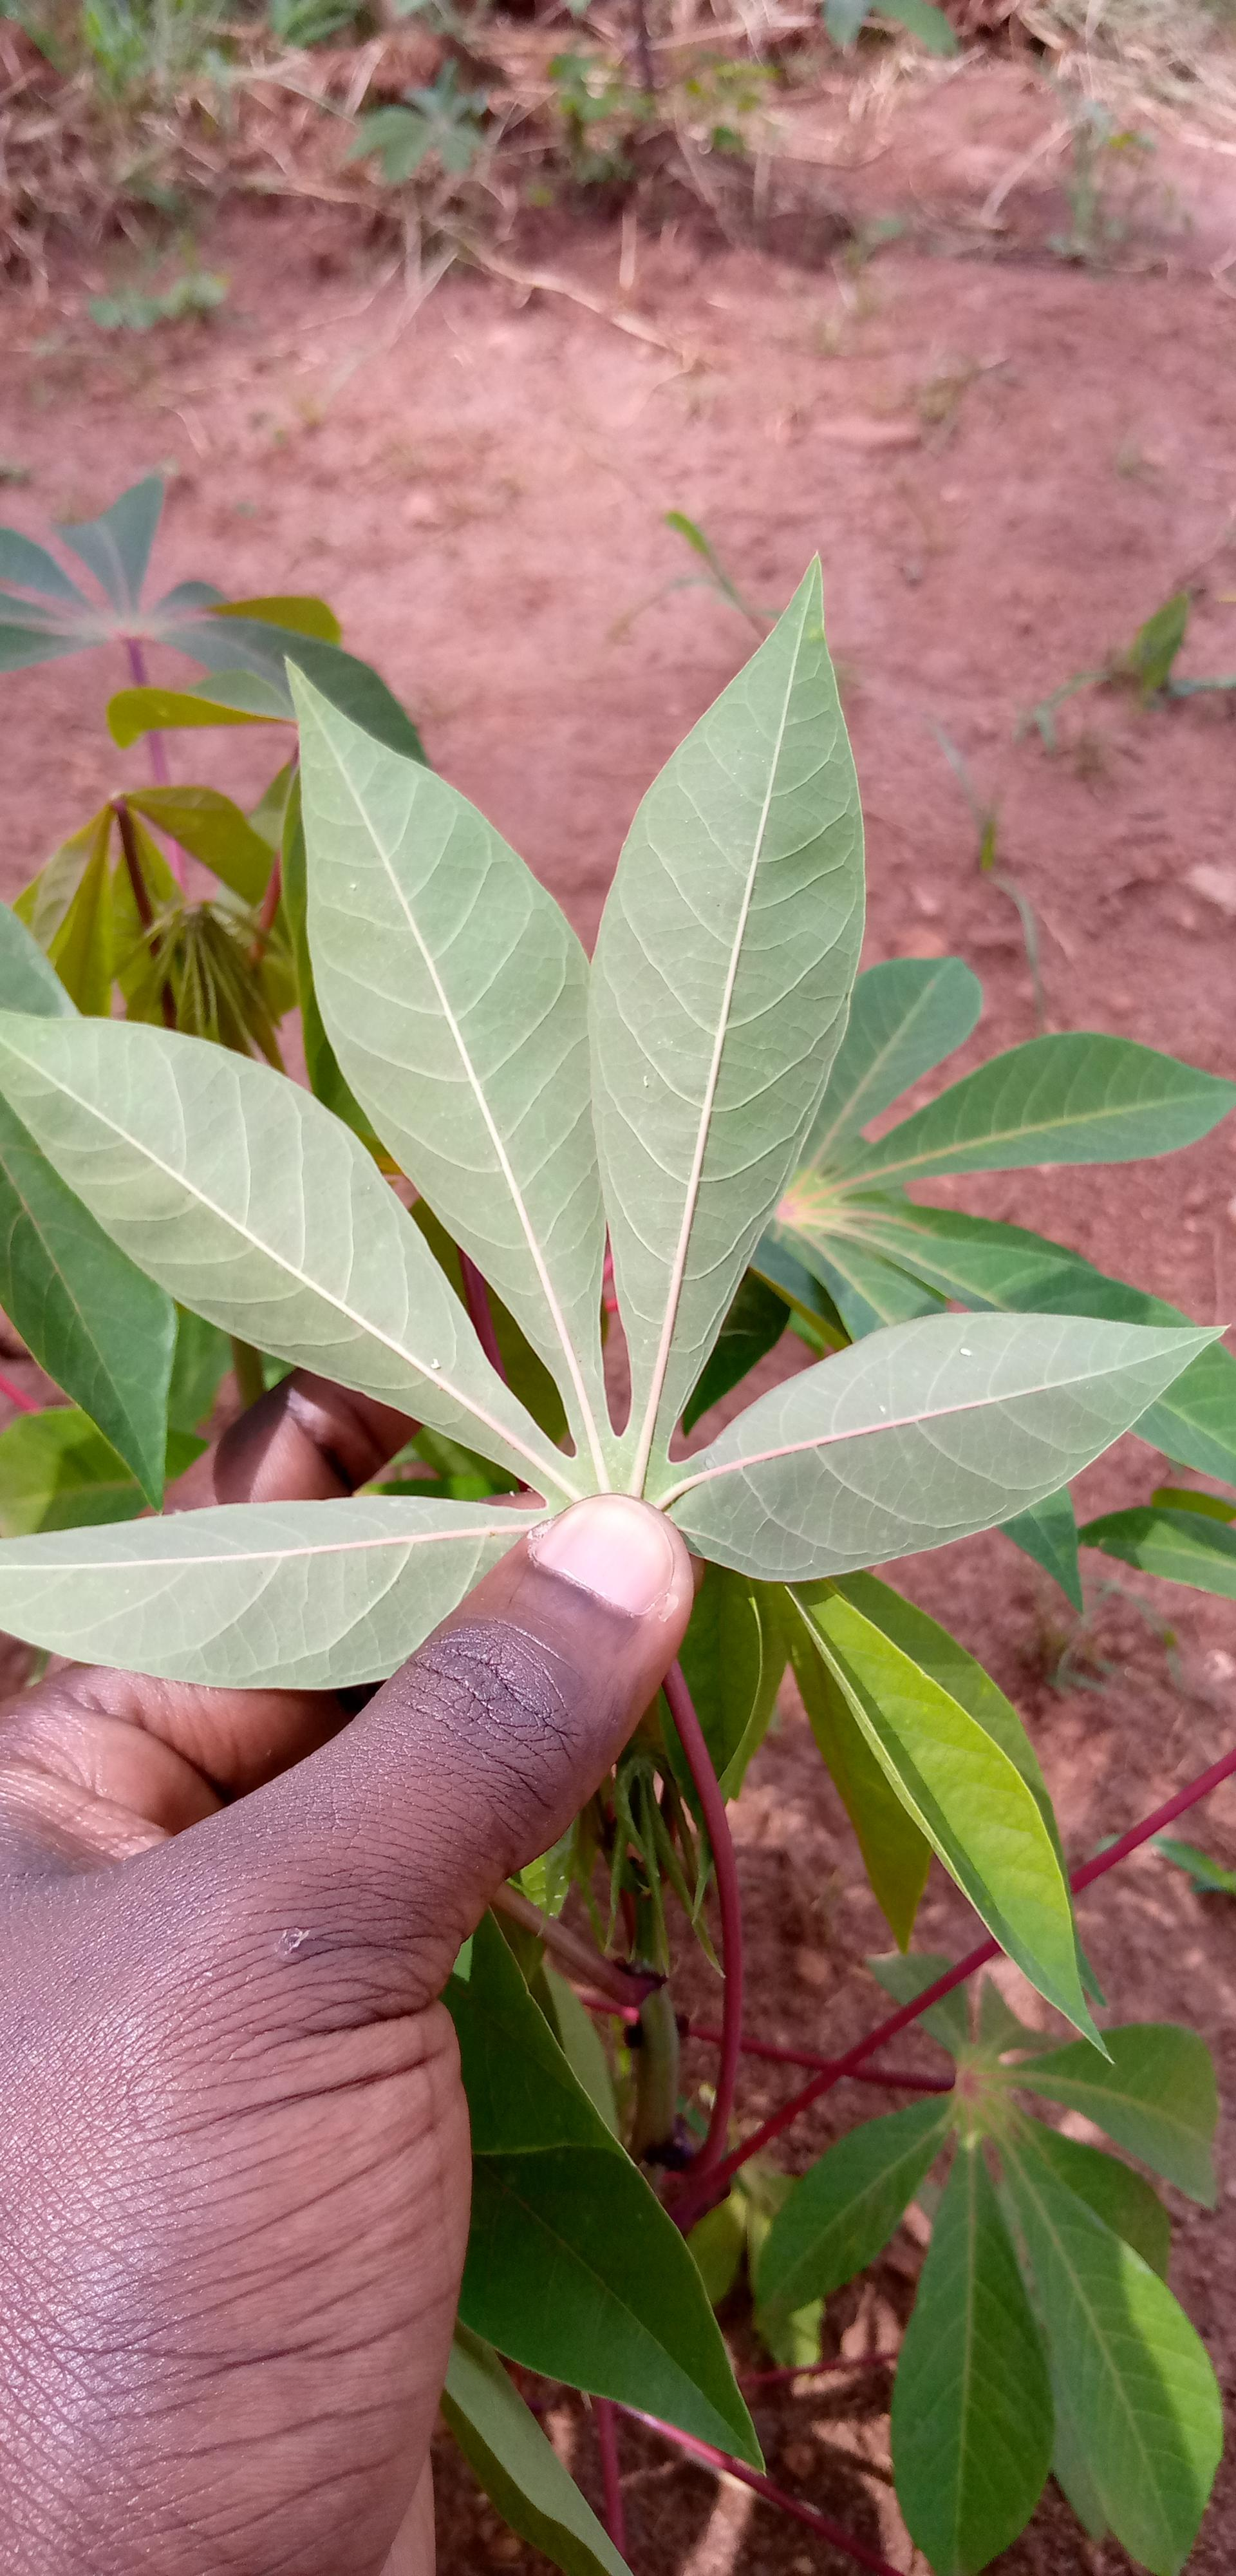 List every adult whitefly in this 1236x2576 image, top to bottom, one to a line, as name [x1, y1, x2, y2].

whitefly [350, 883, 357, 891]
whitefly [643, 1075, 649, 1088]
whitefly [960, 1349, 972, 1358]
whitefly [429, 1356, 441, 1369]
whitefly [877, 1405, 886, 1414]